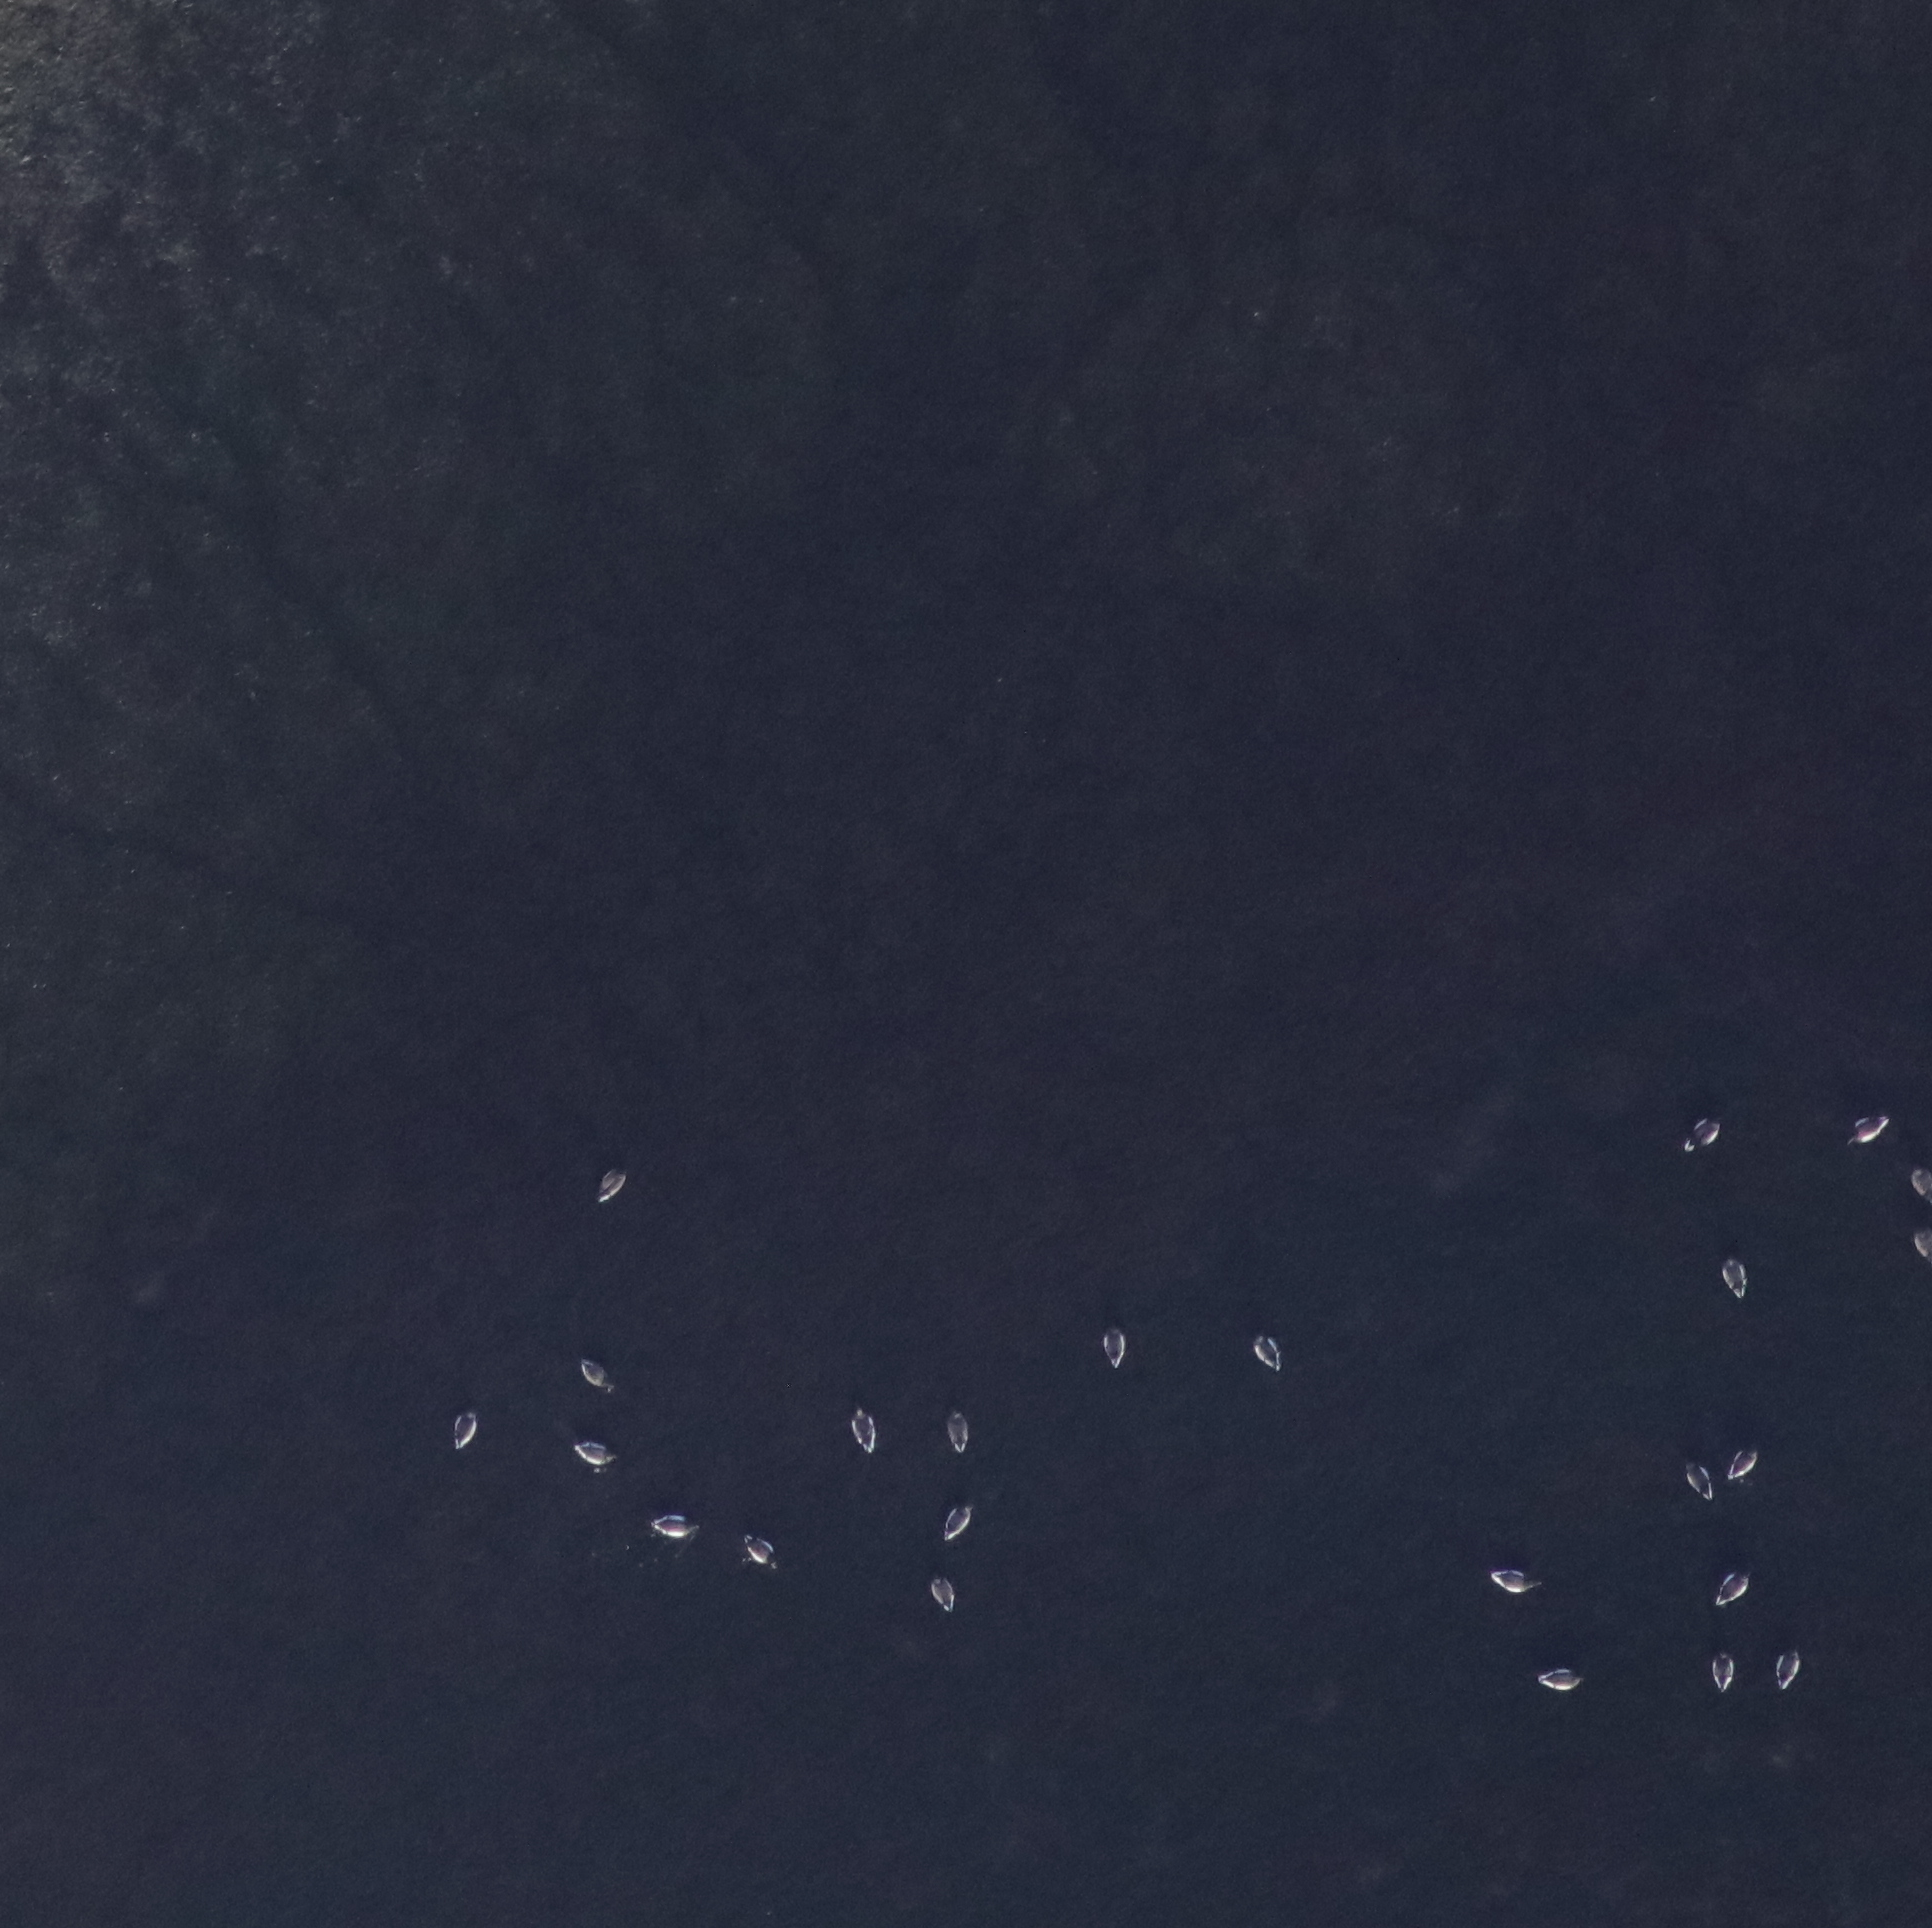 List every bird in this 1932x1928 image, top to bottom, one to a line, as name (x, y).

brant (1869, 1130)
brant (1703, 1135)
brant (612, 1182)
brant (1926, 1183)
brant (1928, 1243)
brant (1734, 1274)
brant (1114, 1346)
brant (1268, 1350)
brant (596, 1372)
brant (465, 1426)
brant (862, 1427)
brant (956, 1427)
brant (596, 1452)
brant (1742, 1465)
brant (1699, 1477)
brant (958, 1521)
brant (676, 1527)
brant (760, 1550)
brant (1516, 1581)
brant (1733, 1587)
brant (944, 1591)
brant (1723, 1668)
brant (1786, 1668)
brant (1563, 1678)